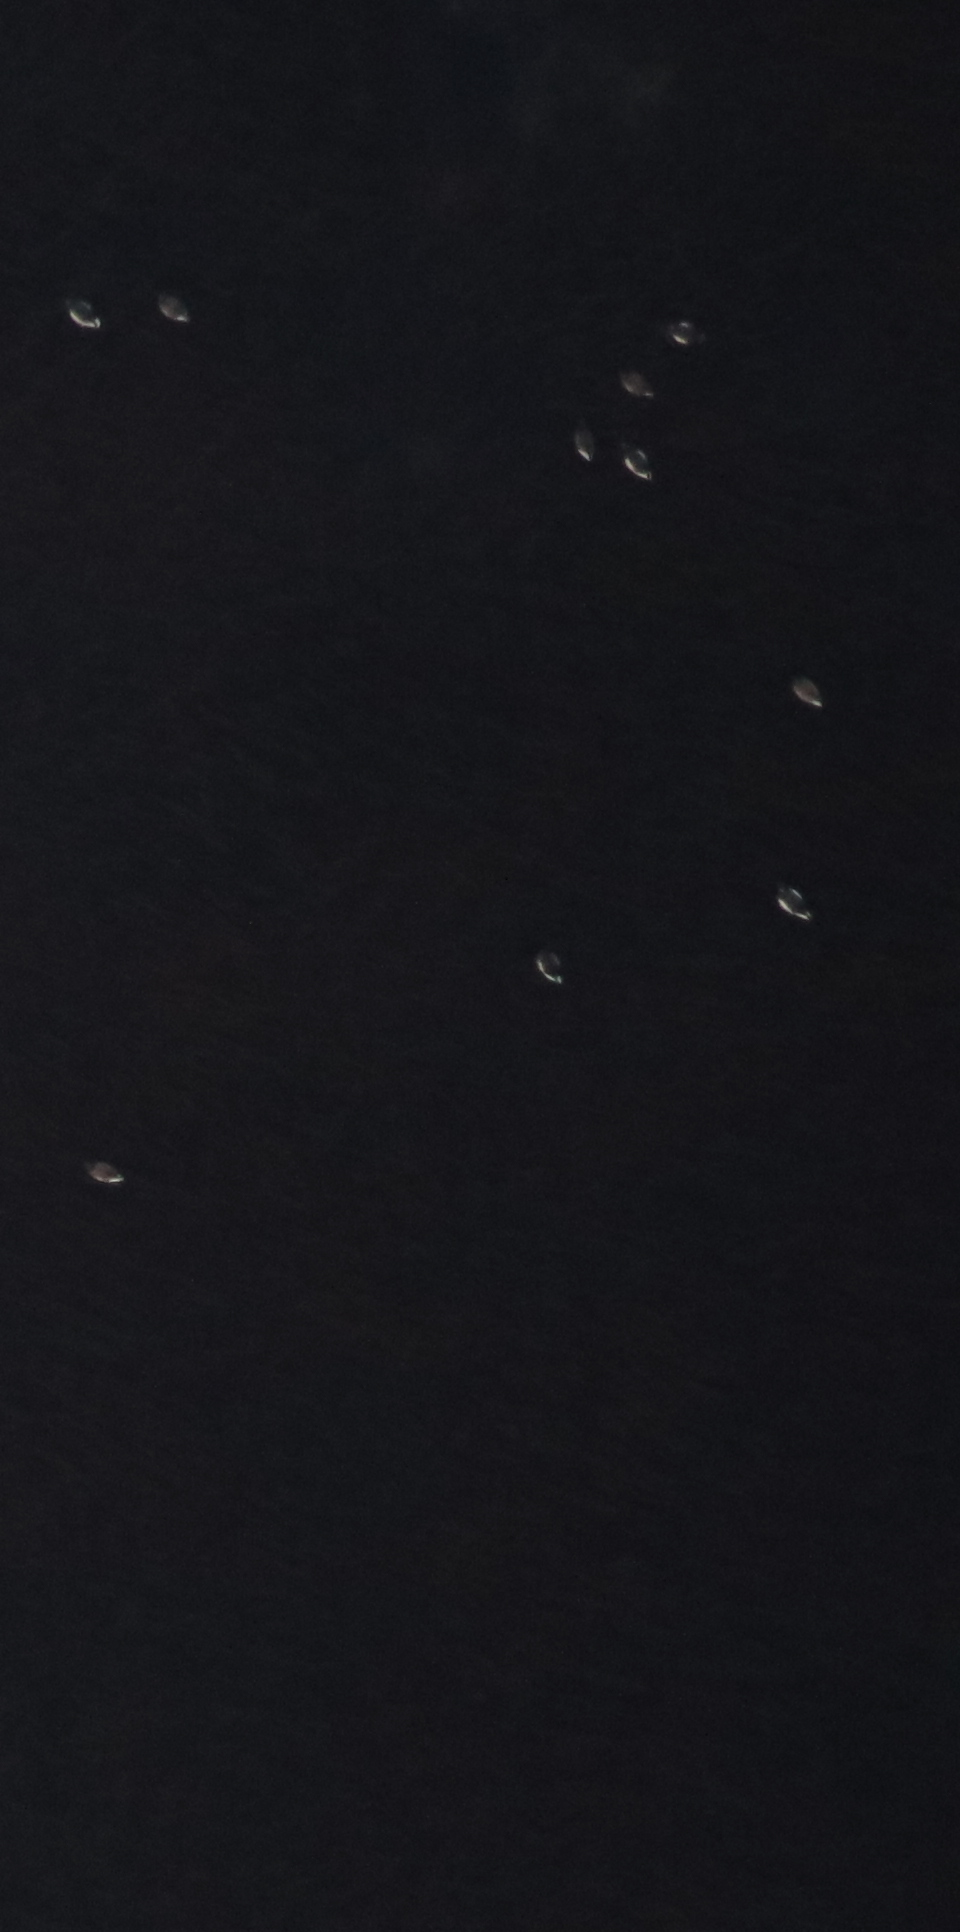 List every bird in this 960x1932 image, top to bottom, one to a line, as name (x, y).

brant (172, 306)
brant (83, 312)
brant (682, 331)
brant (631, 381)
brant (587, 443)
brant (639, 462)
brant (806, 690)
brant (793, 903)
brant (548, 964)
brant (105, 1170)